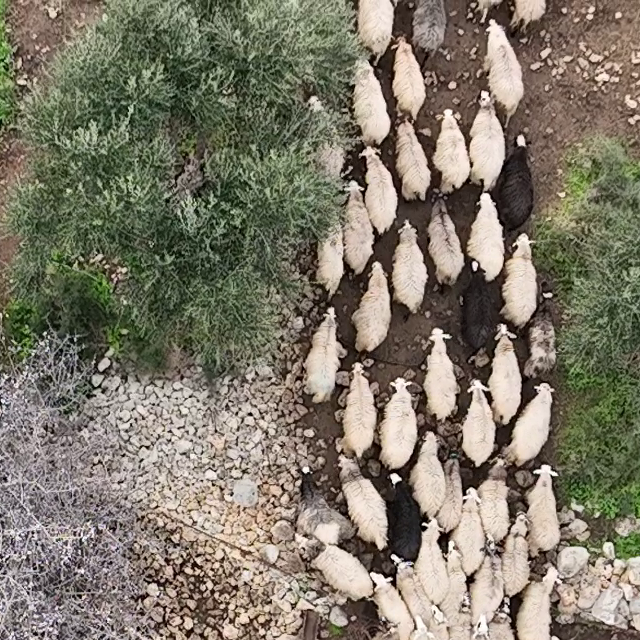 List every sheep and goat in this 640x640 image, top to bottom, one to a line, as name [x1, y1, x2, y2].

sheep [413, 0, 445, 50]
sheep [506, 0, 546, 27]
sheep [356, 1, 398, 60]
sheep [464, 1, 501, 18]
sheep [481, 18, 525, 127]
sheep [391, 36, 425, 116]
sheep [352, 55, 391, 147]
sheep [468, 89, 507, 192]
sheep [435, 109, 470, 197]
sheep [391, 114, 432, 201]
sheep [494, 136, 532, 231]
sheep [357, 145, 399, 236]
sheep [343, 179, 374, 275]
sheep [427, 195, 466, 286]
sheep [467, 195, 506, 282]
sheep [315, 209, 343, 302]
sheep [393, 219, 428, 316]
sheep [498, 232, 536, 325]
sheep [460, 259, 489, 348]
sheep [350, 261, 393, 350]
sheep [523, 278, 557, 379]
sheep [300, 306, 339, 404]
sheep [492, 322, 523, 423]
sheep [424, 327, 457, 420]
sheep [343, 362, 377, 455]
sheep [380, 376, 417, 471]
sheep [461, 379, 494, 466]
sheep [508, 383, 555, 468]
sheep [410, 432, 445, 520]
sheep [437, 452, 461, 534]
sheep [338, 454, 388, 552]
sheep [478, 456, 509, 550]
sheep [297, 465, 357, 543]
sheep [528, 466, 560, 558]
sheep [389, 473, 420, 564]
sheep [450, 485, 487, 577]
sheep [502, 514, 530, 596]
sheep [416, 519, 447, 603]
sheep [466, 534, 505, 625]
sheep [295, 535, 374, 601]
sheep [444, 541, 465, 607]
sheep [391, 555, 434, 624]
sheep [516, 567, 560, 639]
sheep [369, 572, 414, 639]
sheep [448, 592, 471, 639]
sheep [486, 592, 518, 639]
sheep [427, 605, 449, 639]
sheep [471, 613, 489, 639]
sheep [404, 614, 431, 639]
sheep [373, 615, 406, 639]